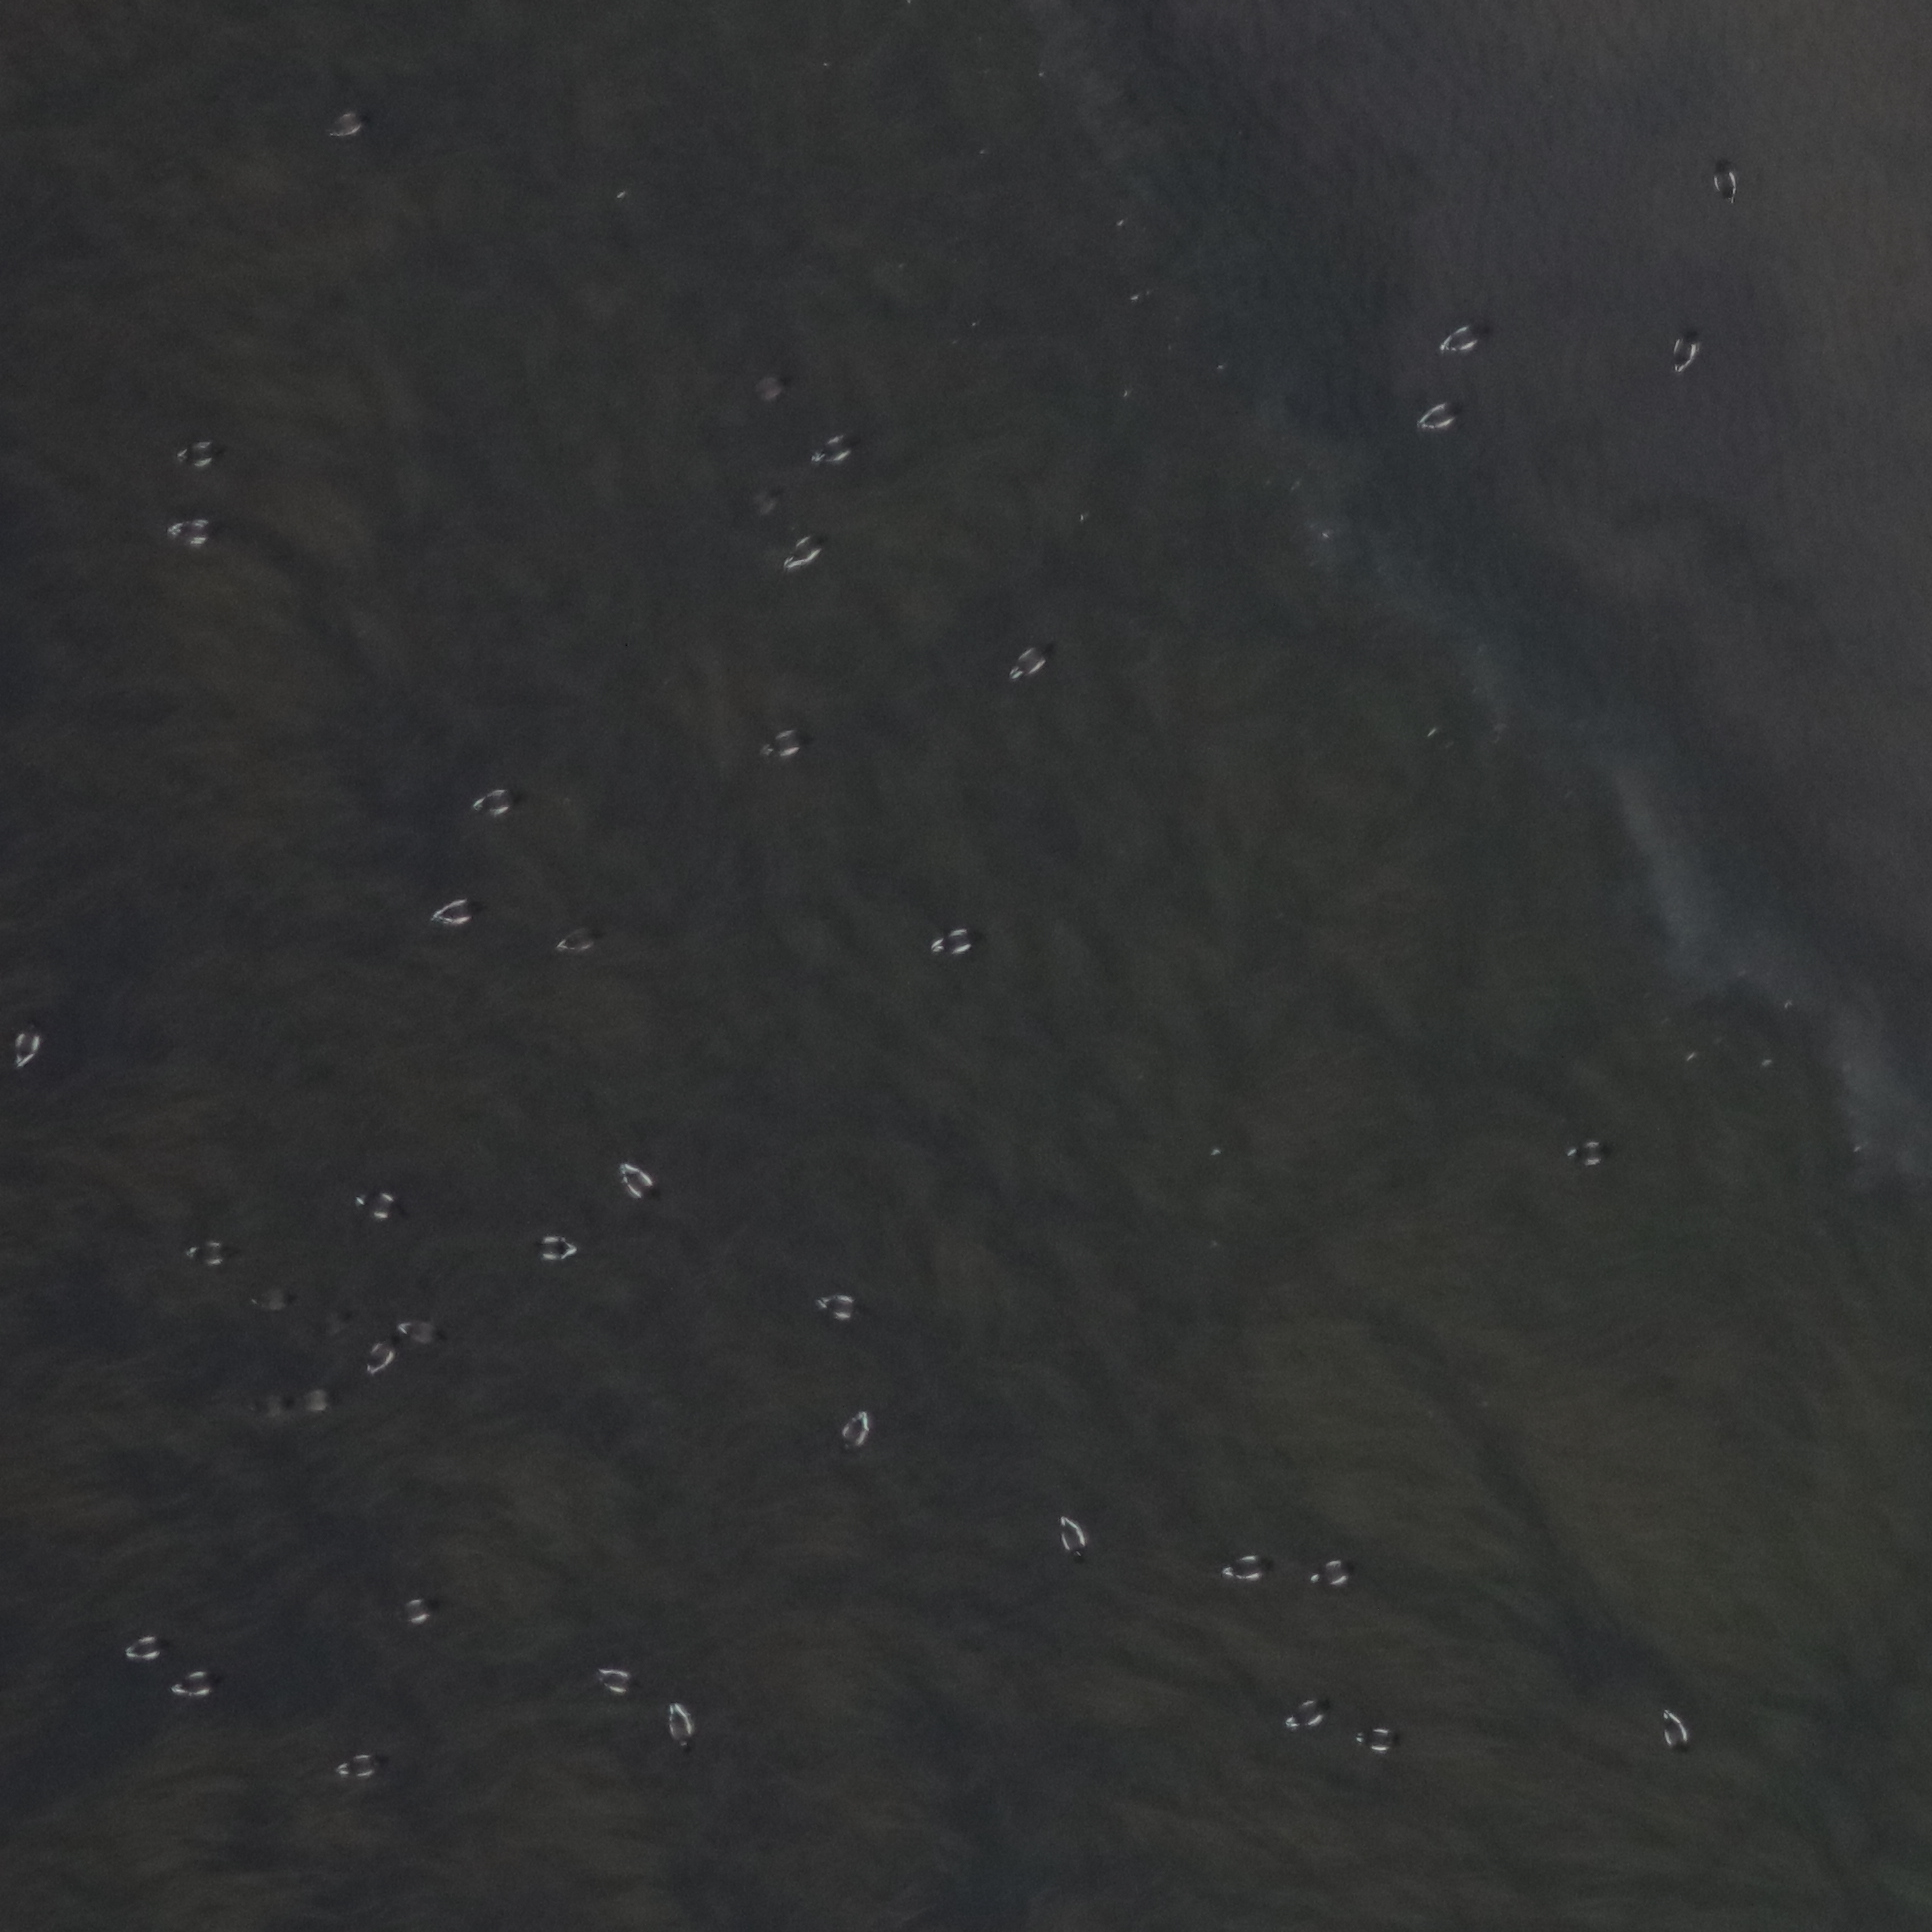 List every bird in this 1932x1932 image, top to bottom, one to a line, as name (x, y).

brant (346, 123)
brant (1726, 183)
brant (1464, 340)
brant (1679, 347)
brant (768, 385)
brant (1440, 416)
brant (835, 448)
brant (199, 455)
brant (766, 500)
brant (191, 531)
brant (803, 553)
brant (1030, 663)
brant (797, 740)
brant (498, 803)
brant (457, 913)
brant (577, 941)
brant (955, 942)
brant (24, 1046)
brant (1591, 1153)
brant (636, 1182)
brant (380, 1203)
brant (555, 1247)
brant (211, 1252)
brant (267, 1294)
brant (839, 1306)
brant (333, 1315)
brant (421, 1333)
brant (382, 1355)
brant (317, 1396)
brant (272, 1403)
brant (856, 1431)
brant (1072, 1537)
brant (1247, 1568)
brant (1333, 1574)
brant (417, 1609)
brant (147, 1647)
brant (618, 1681)
brant (196, 1684)
brant (1310, 1713)
brant (679, 1725)
brant (1677, 1733)
brant (1379, 1740)
brant (362, 1766)